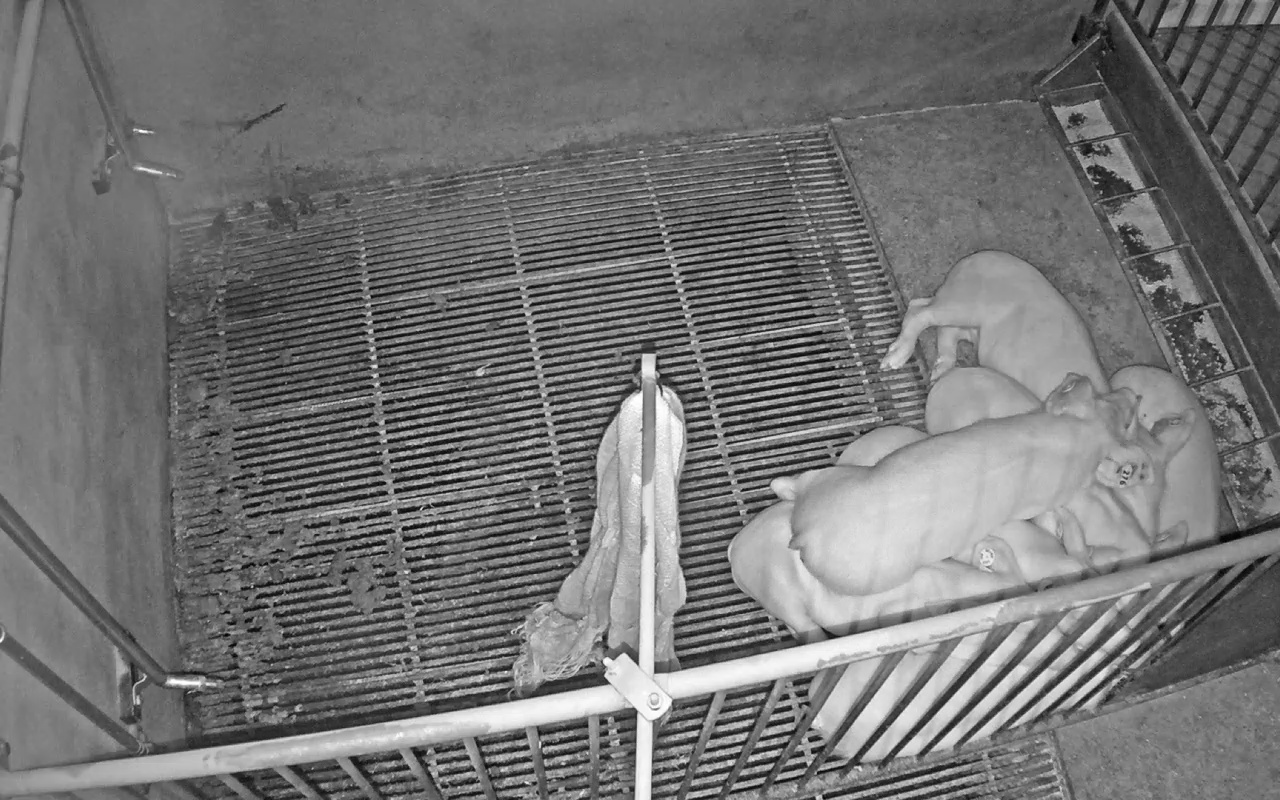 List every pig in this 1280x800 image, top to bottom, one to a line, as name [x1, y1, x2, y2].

pig [879, 248, 1196, 545]
pig [1110, 365, 1221, 626]
pig [924, 366, 1190, 630]
pig [770, 373, 1155, 594]
pig [828, 425, 1143, 656]
pig [724, 497, 1081, 671]
pig [808, 648, 1128, 761]